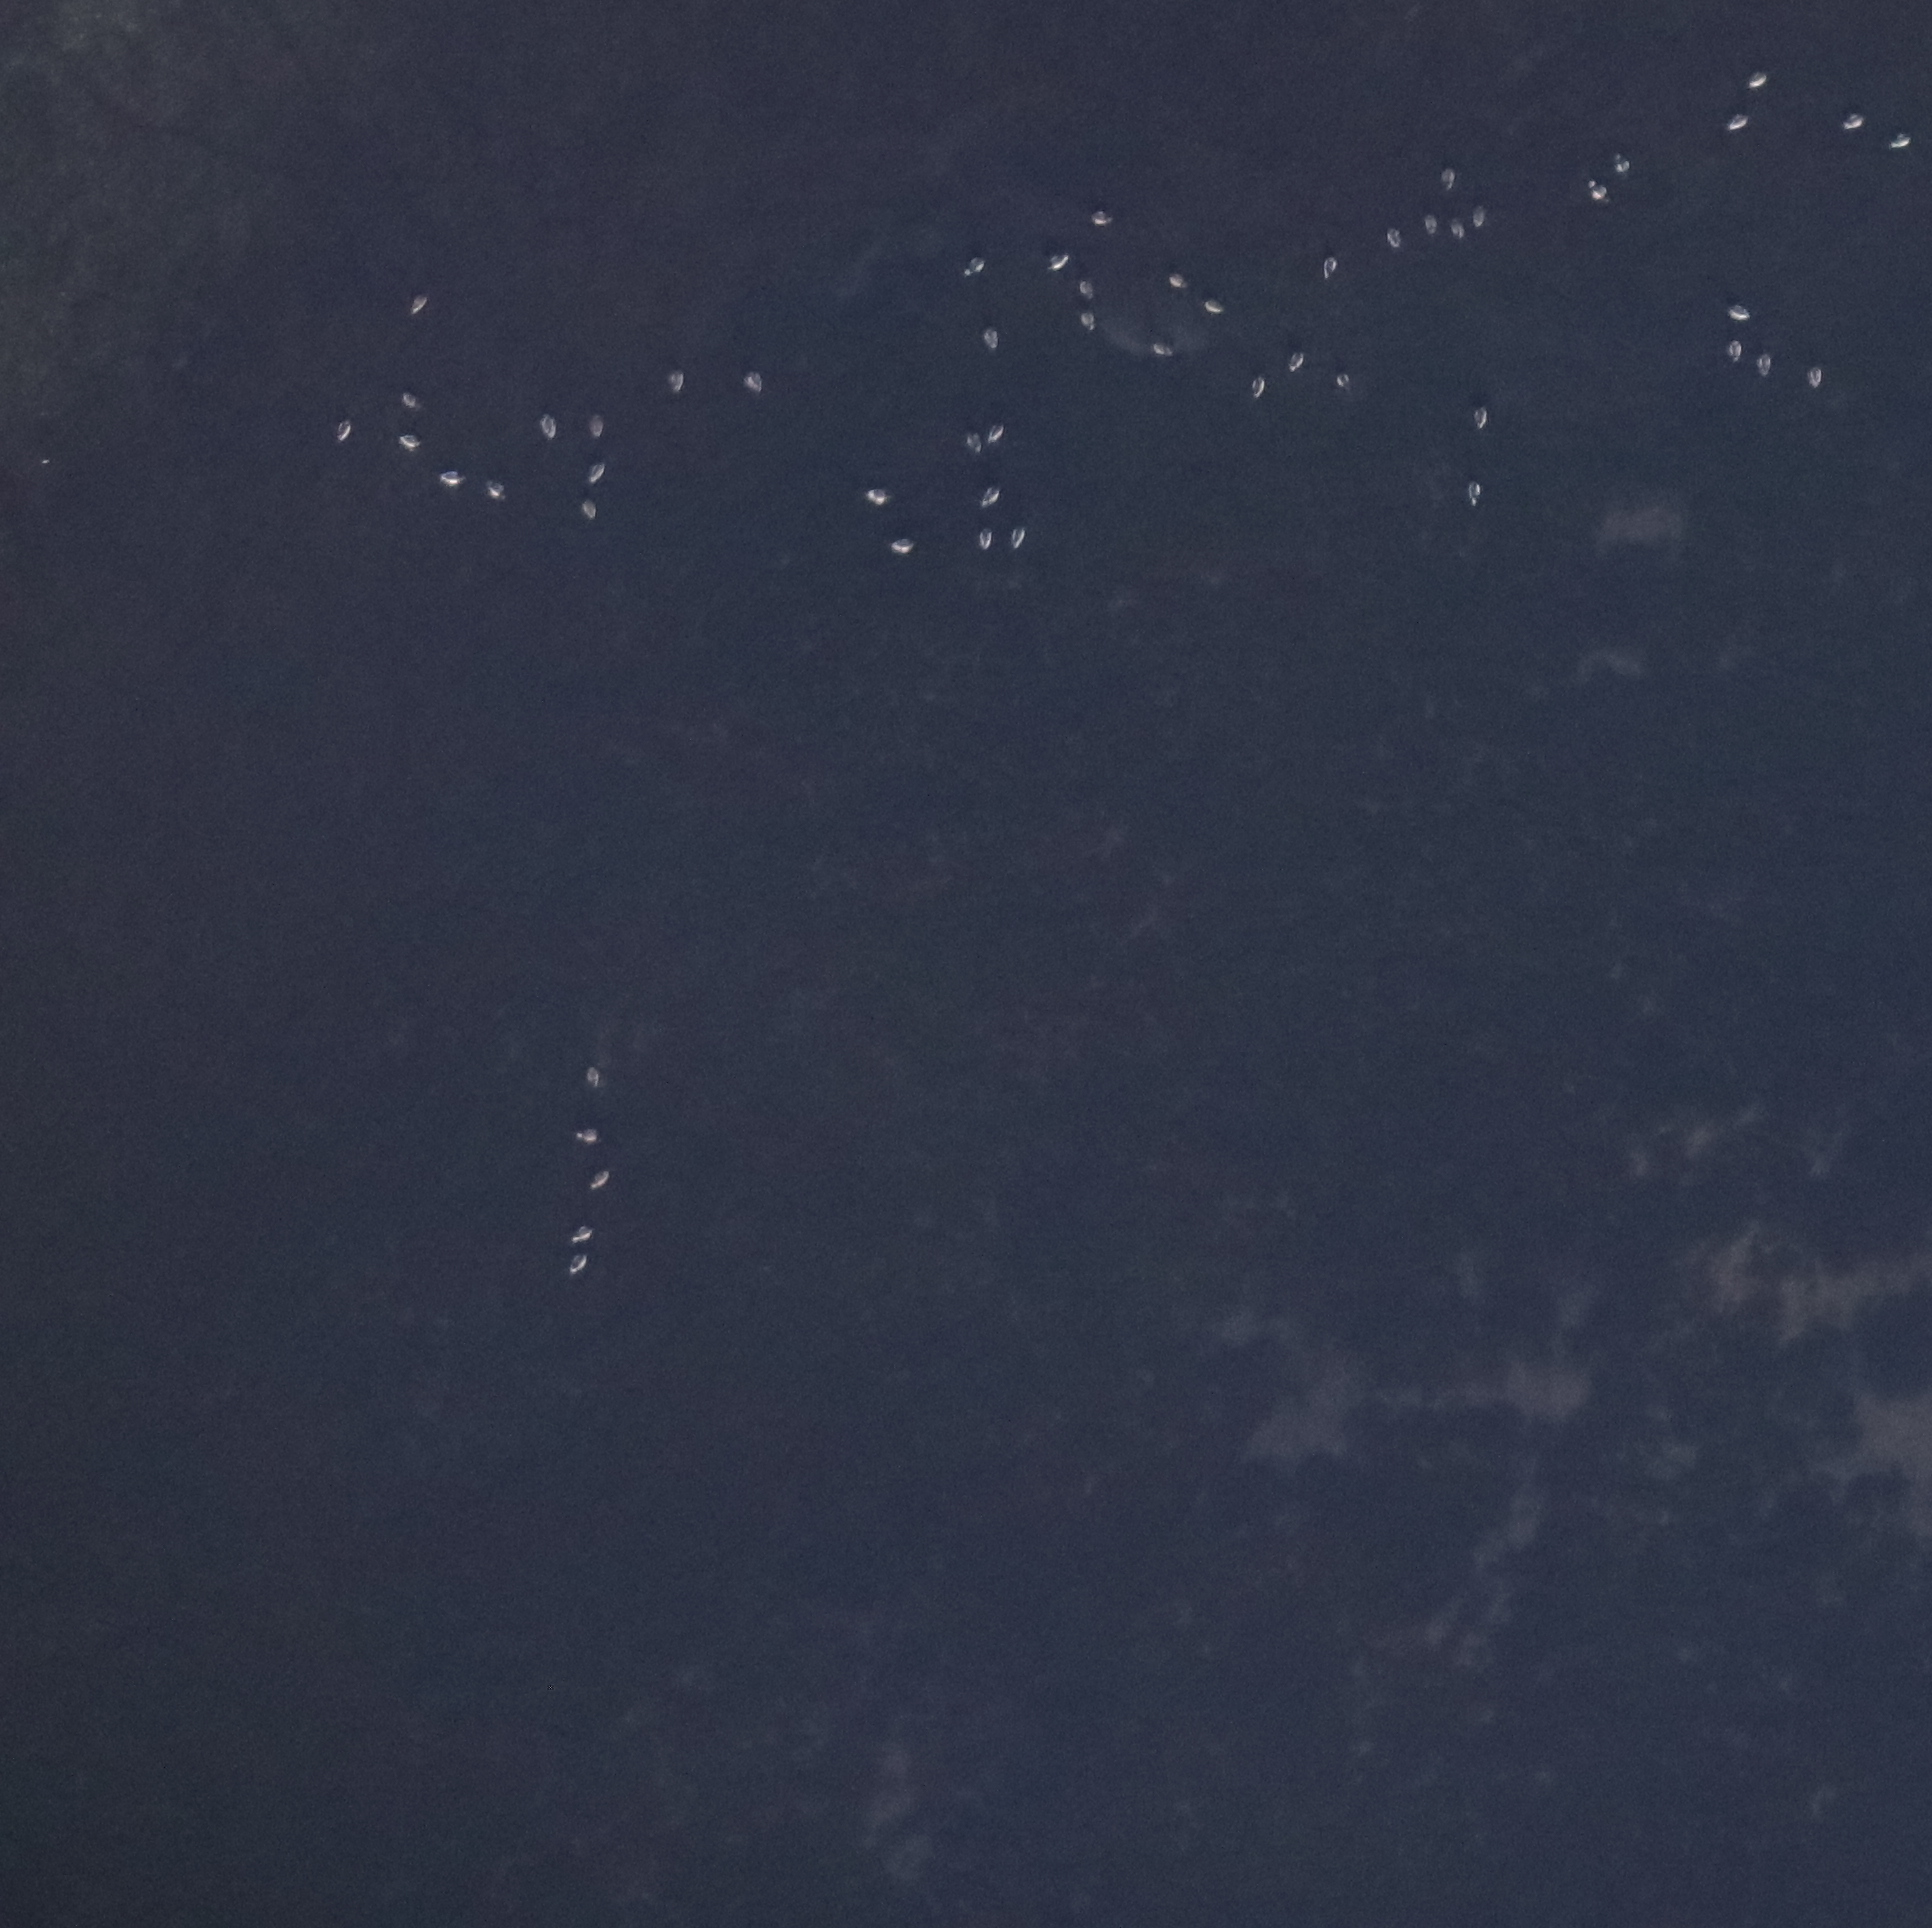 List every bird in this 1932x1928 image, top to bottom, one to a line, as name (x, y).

brant (1764, 79)
brant (1858, 115)
brant (1735, 127)
brant (1899, 140)
brant (1634, 158)
brant (1444, 188)
brant (1604, 196)
brant (1486, 216)
brant (1101, 219)
brant (1428, 221)
brant (1458, 227)
brant (1400, 232)
brant (968, 253)
brant (1335, 259)
brant (1066, 261)
brant (1173, 281)
brant (418, 293)
brant (1085, 293)
brant (1215, 307)
brant (1738, 311)
brant (1085, 322)
brant (992, 335)
brant (1169, 338)
brant (1734, 348)
brant (1298, 368)
brant (1769, 368)
brant (1344, 370)
brant (1824, 376)
brant (754, 382)
brant (679, 390)
brant (1259, 393)
brant (406, 397)
brant (545, 410)
brant (1481, 410)
brant (593, 422)
brant (1005, 425)
brant (346, 428)
brant (409, 437)
brant (970, 437)
brant (598, 467)
brant (456, 480)
brant (496, 491)
brant (1486, 492)
brant (881, 493)
brant (993, 493)
brant (597, 510)
brant (987, 538)
brant (1019, 538)
brant (902, 549)
brant (598, 1070)
brant (594, 1143)
brant (604, 1179)
brant (586, 1230)
brant (577, 1260)